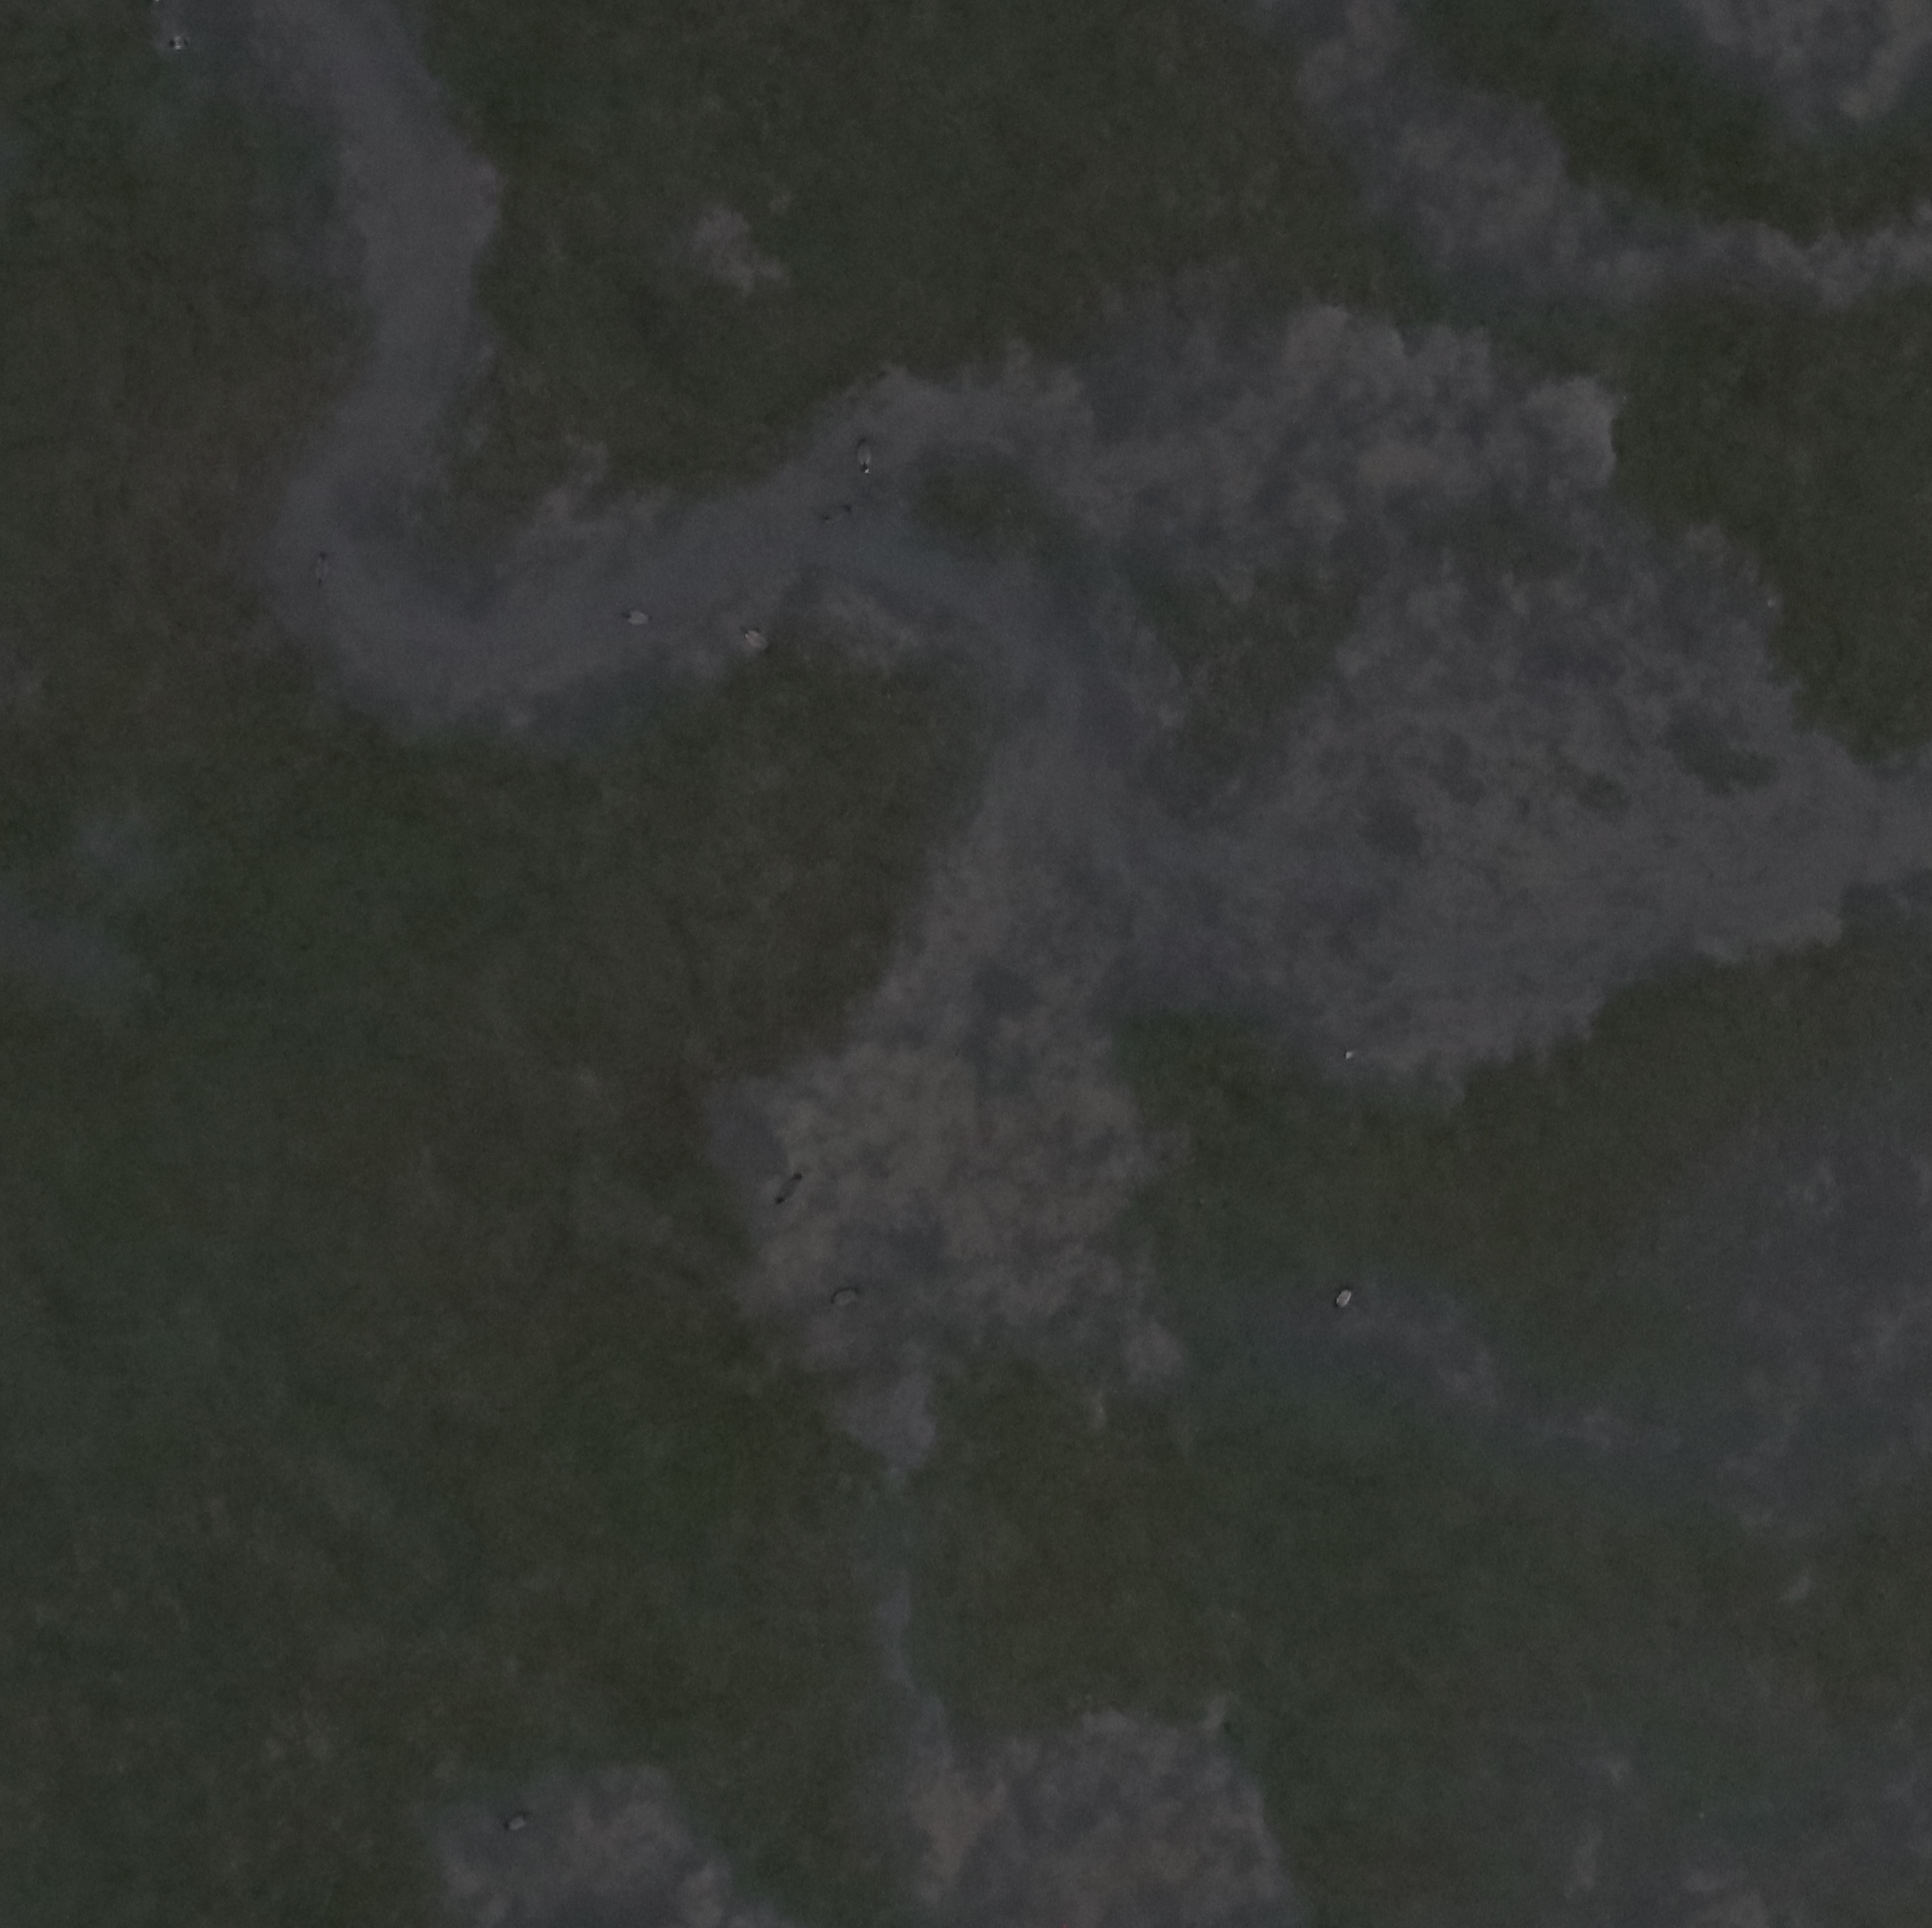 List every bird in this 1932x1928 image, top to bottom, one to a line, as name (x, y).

Canada goose (181, 41)
Canada goose (866, 454)
Canada goose (836, 514)
Canada goose (323, 569)
Canada goose (627, 615)
Canada goose (758, 640)
Canada goose (790, 1187)
Canada goose (845, 1296)
Canada goose (1344, 1298)
Canada goose (517, 1821)